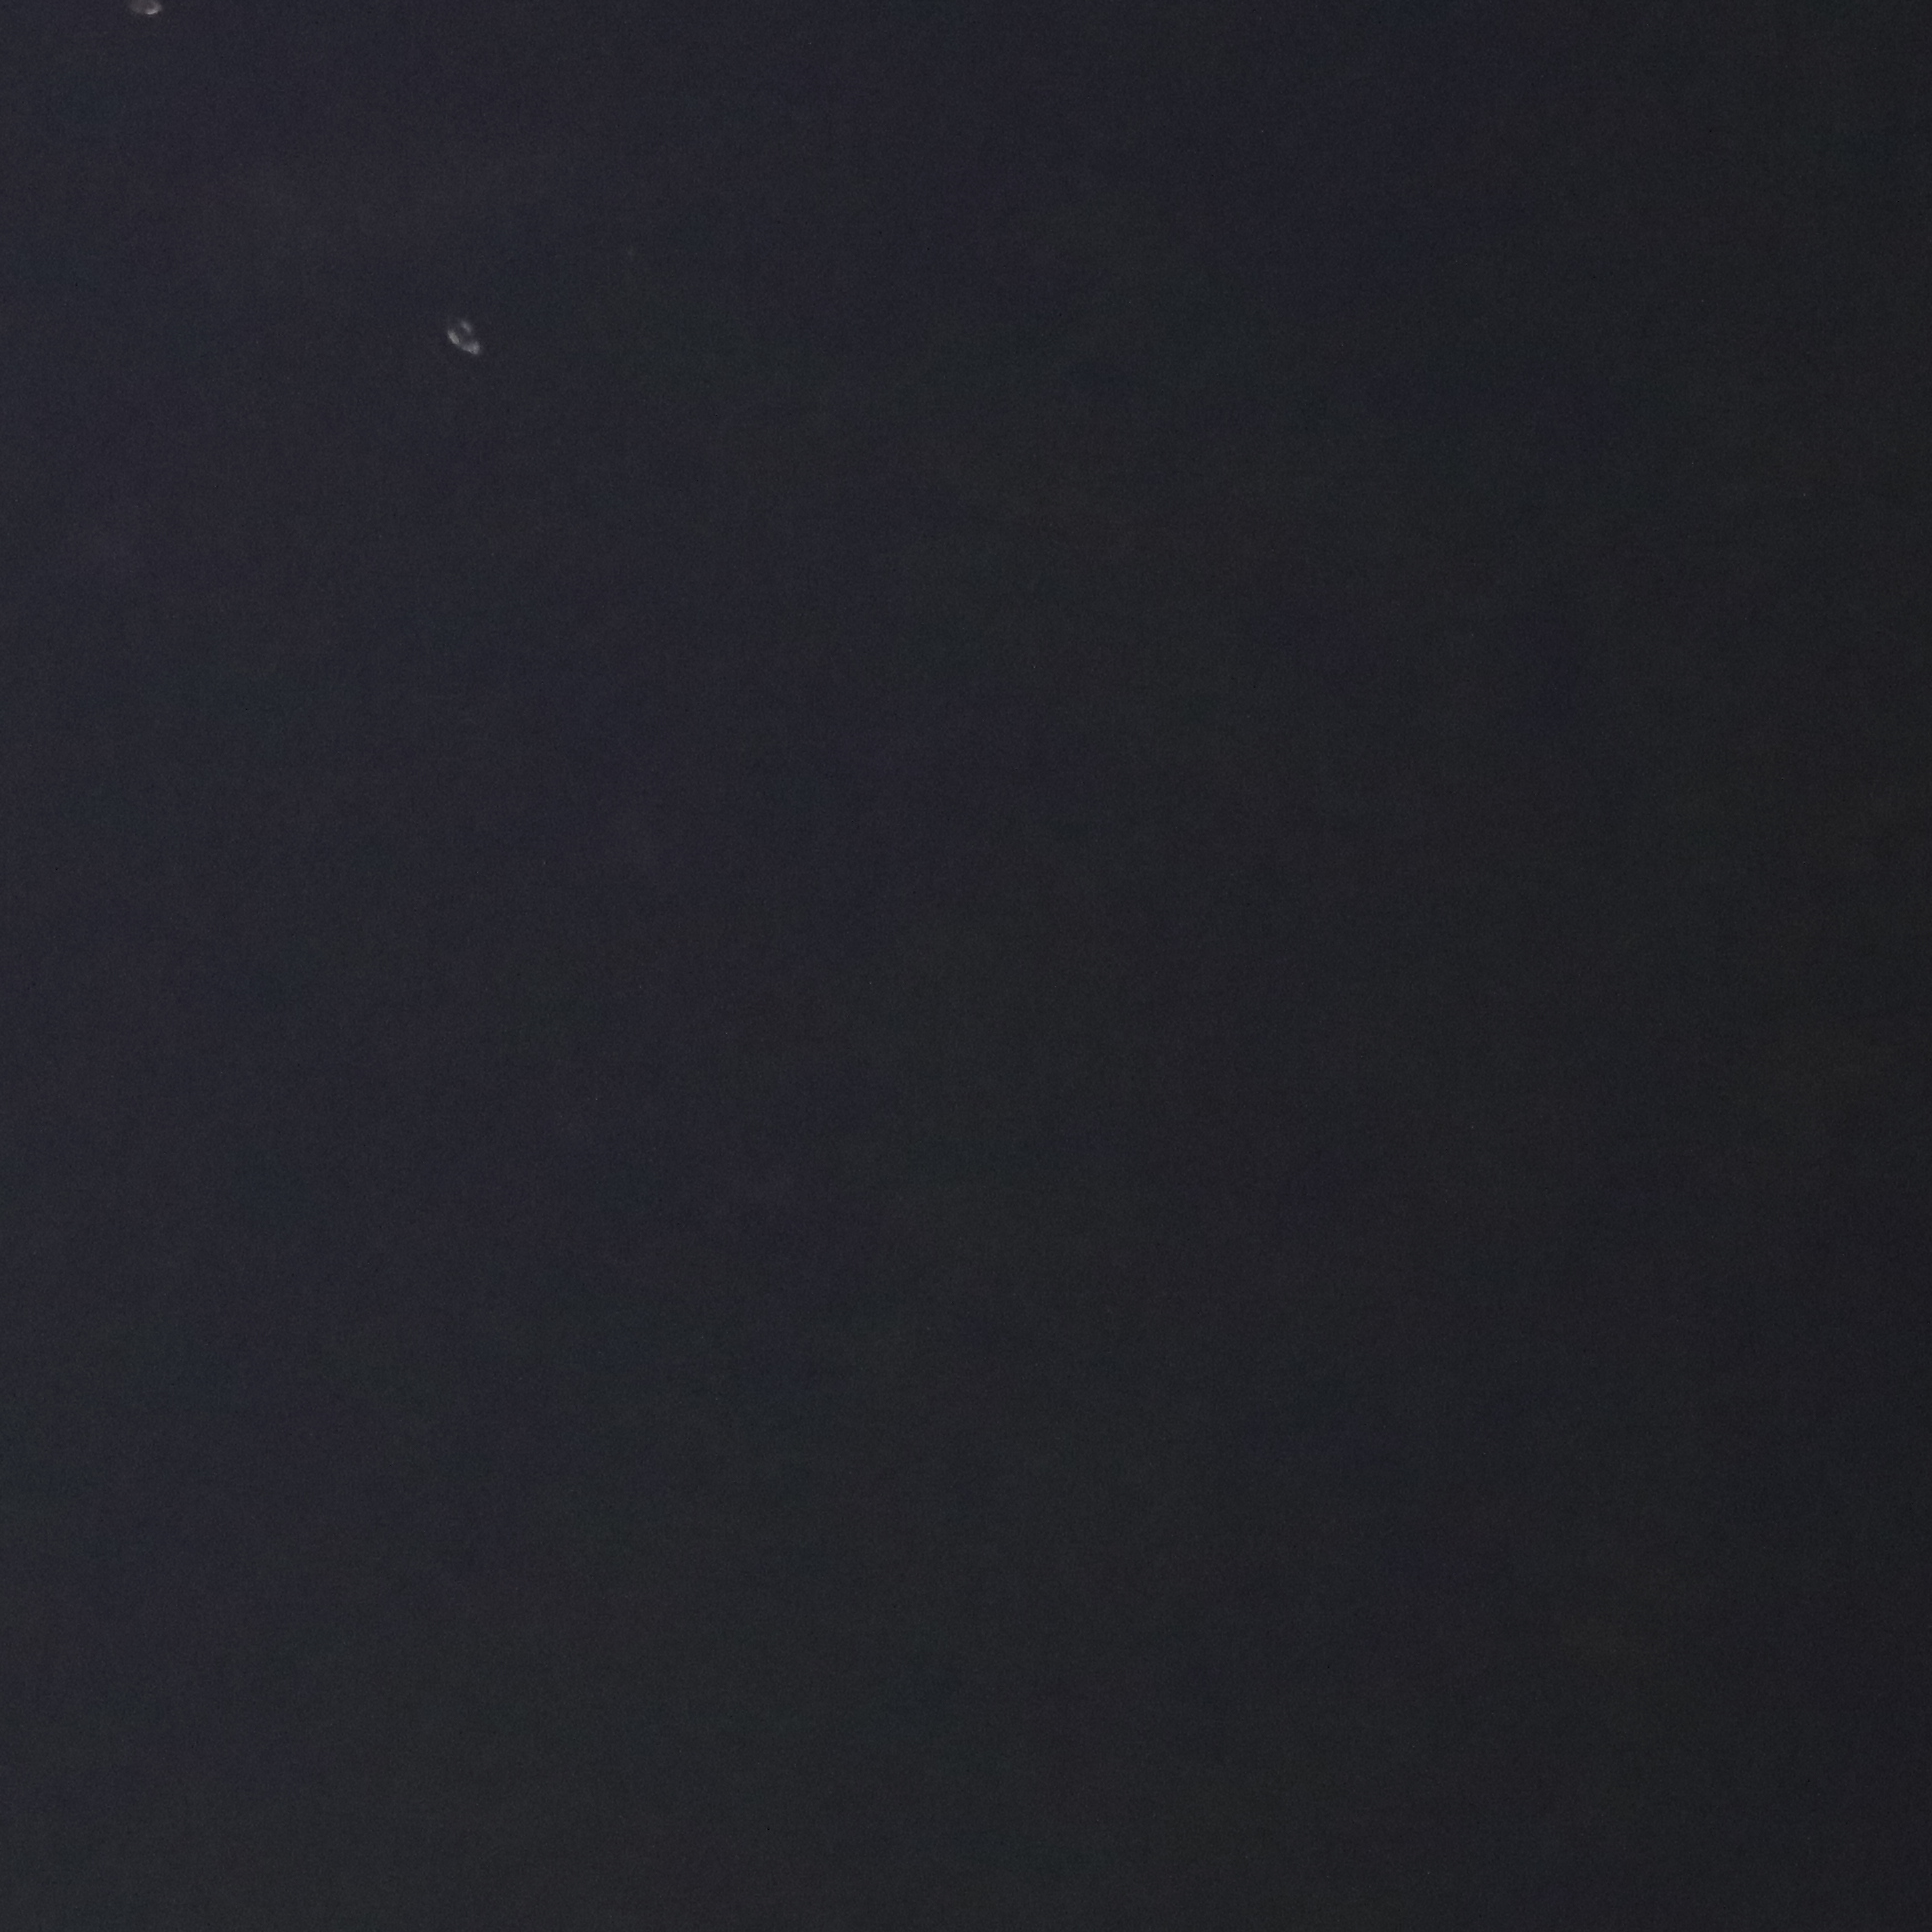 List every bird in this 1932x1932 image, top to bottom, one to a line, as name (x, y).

brant (145, 3)
brant (463, 337)